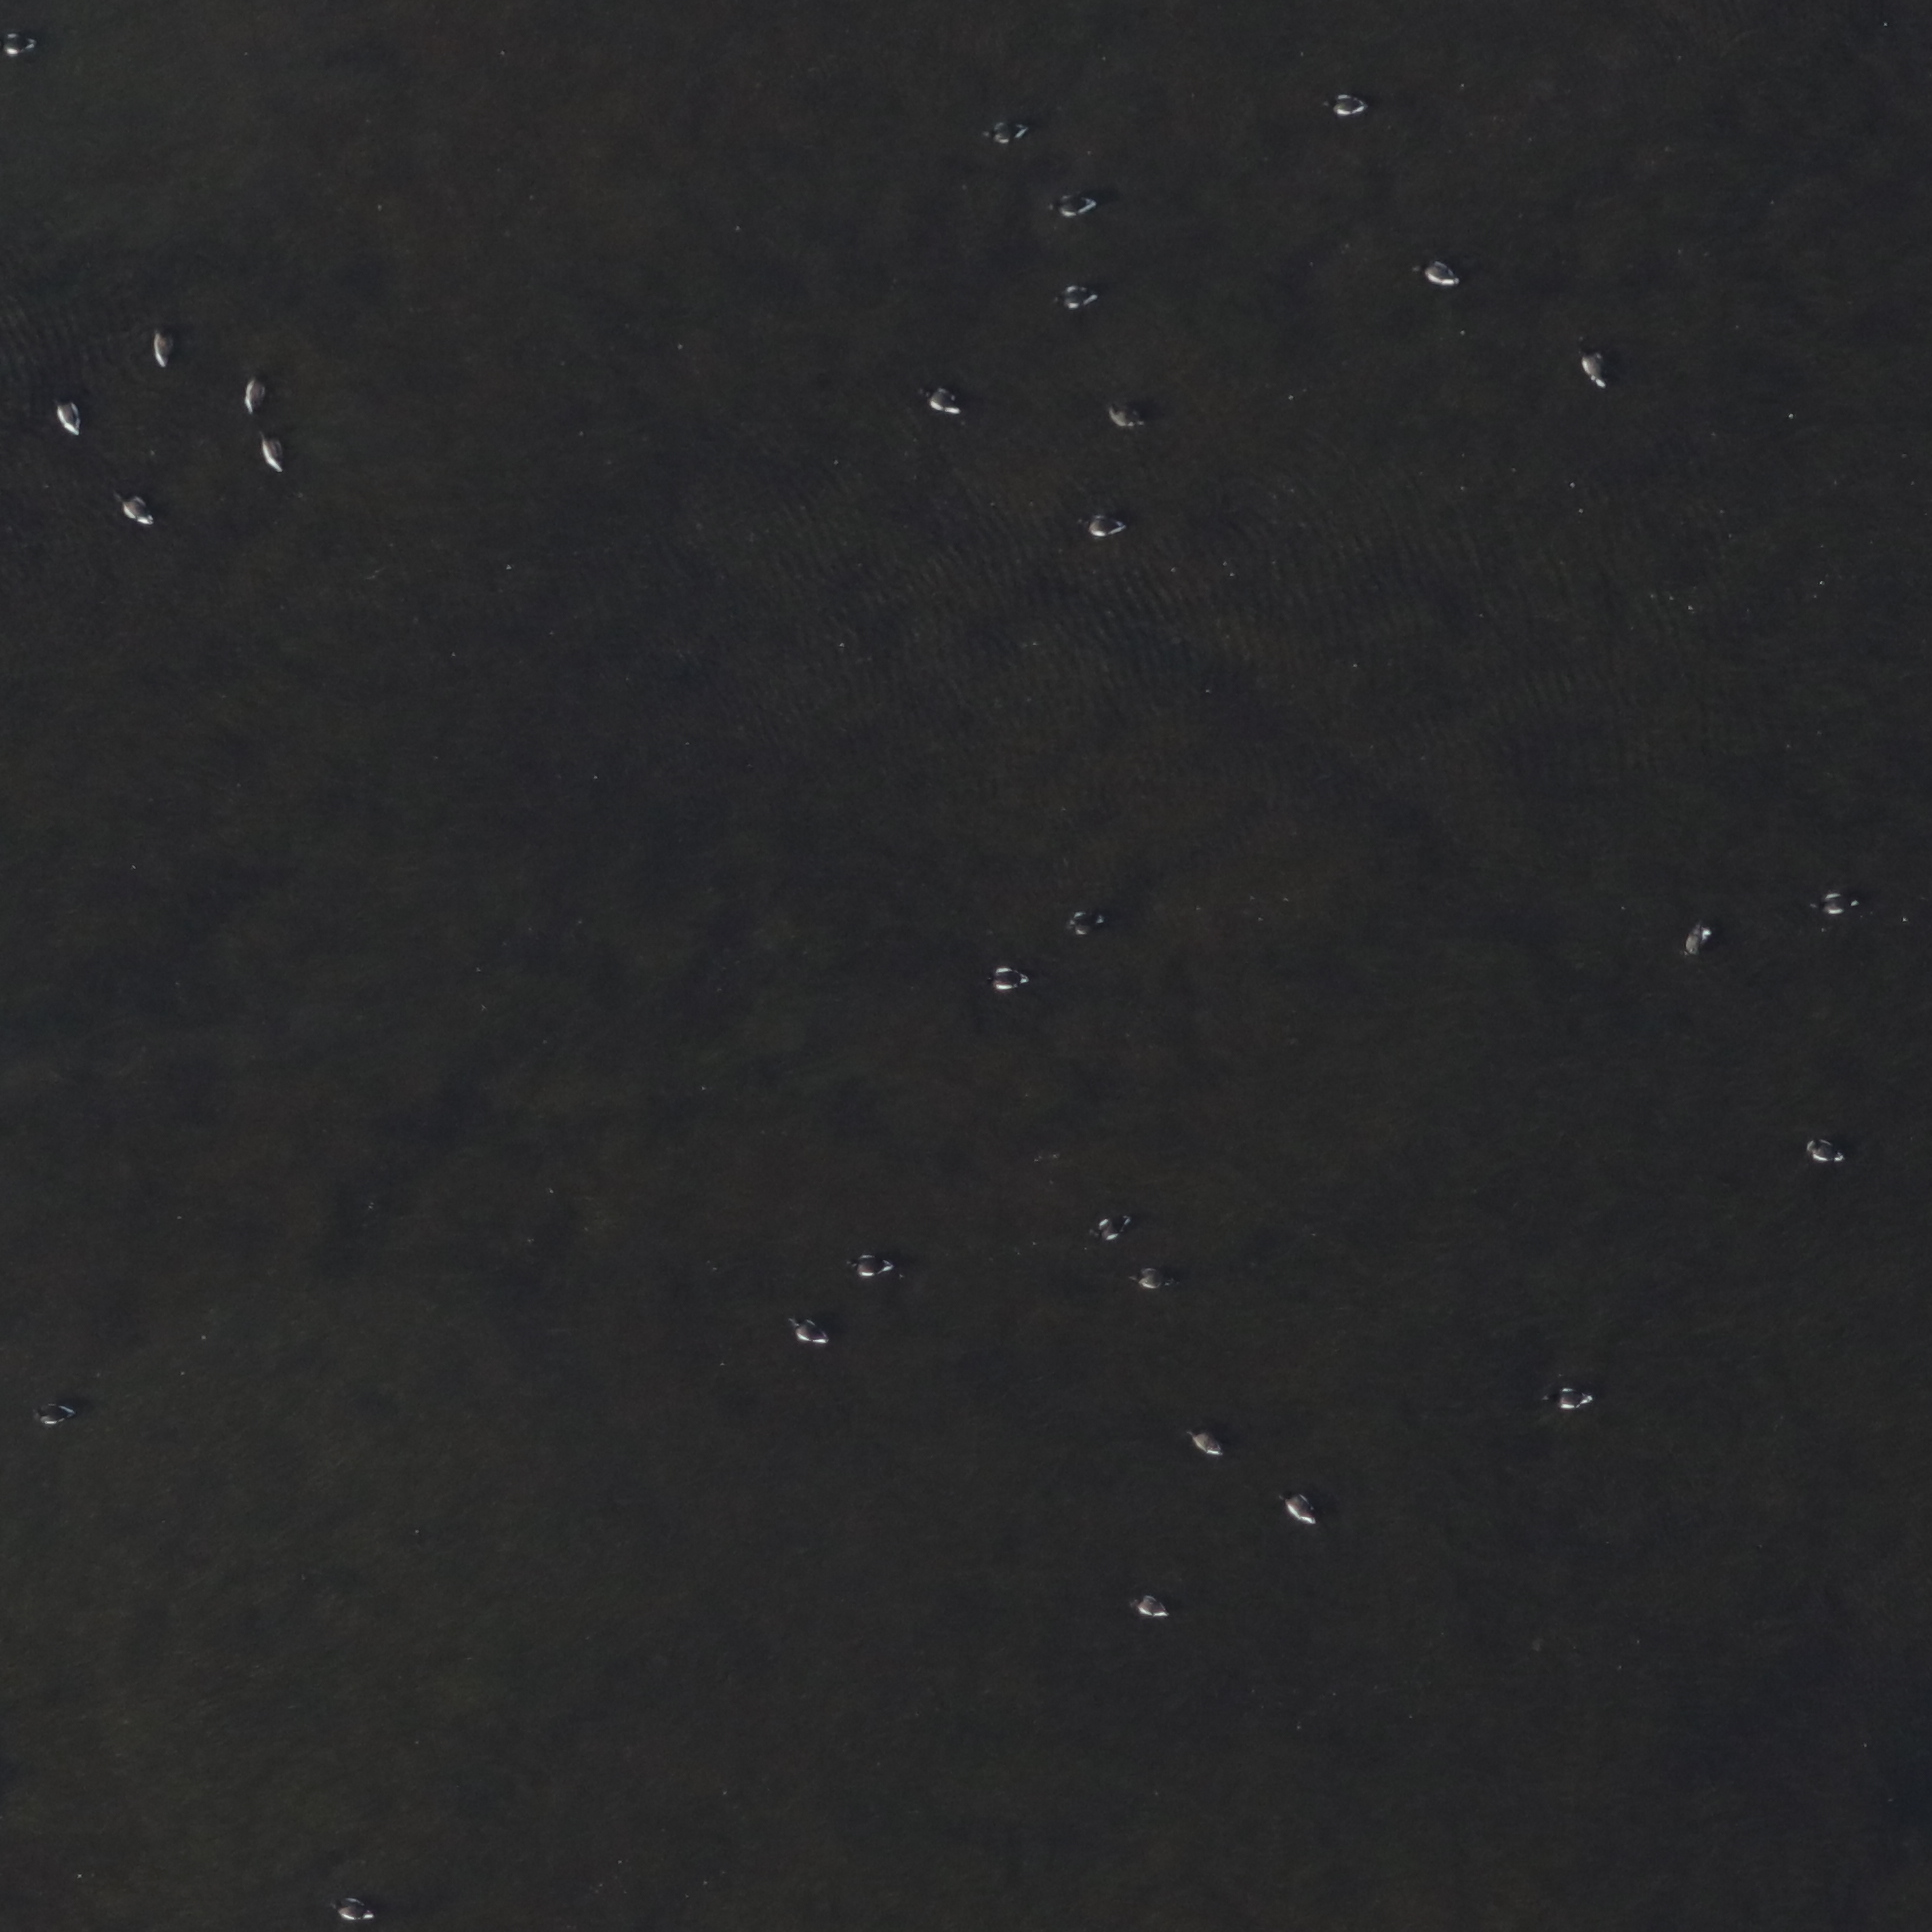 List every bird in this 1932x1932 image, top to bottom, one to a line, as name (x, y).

brant (13, 41)
brant (1348, 107)
brant (1006, 134)
brant (1074, 207)
brant (1441, 268)
brant (1078, 298)
brant (163, 347)
brant (1595, 369)
brant (252, 393)
brant (943, 401)
brant (1122, 411)
brant (69, 416)
brant (277, 461)
brant (136, 509)
brant (1104, 527)
brant (1836, 905)
brant (1076, 925)
brant (1695, 942)
brant (1008, 980)
brant (1827, 1152)
brant (1112, 1229)
brant (872, 1266)
brant (1151, 1277)
brant (810, 1331)
brant (1571, 1399)
brant (50, 1412)
brant (1208, 1442)
brant (1301, 1507)
brant (1155, 1605)
brant (354, 1910)